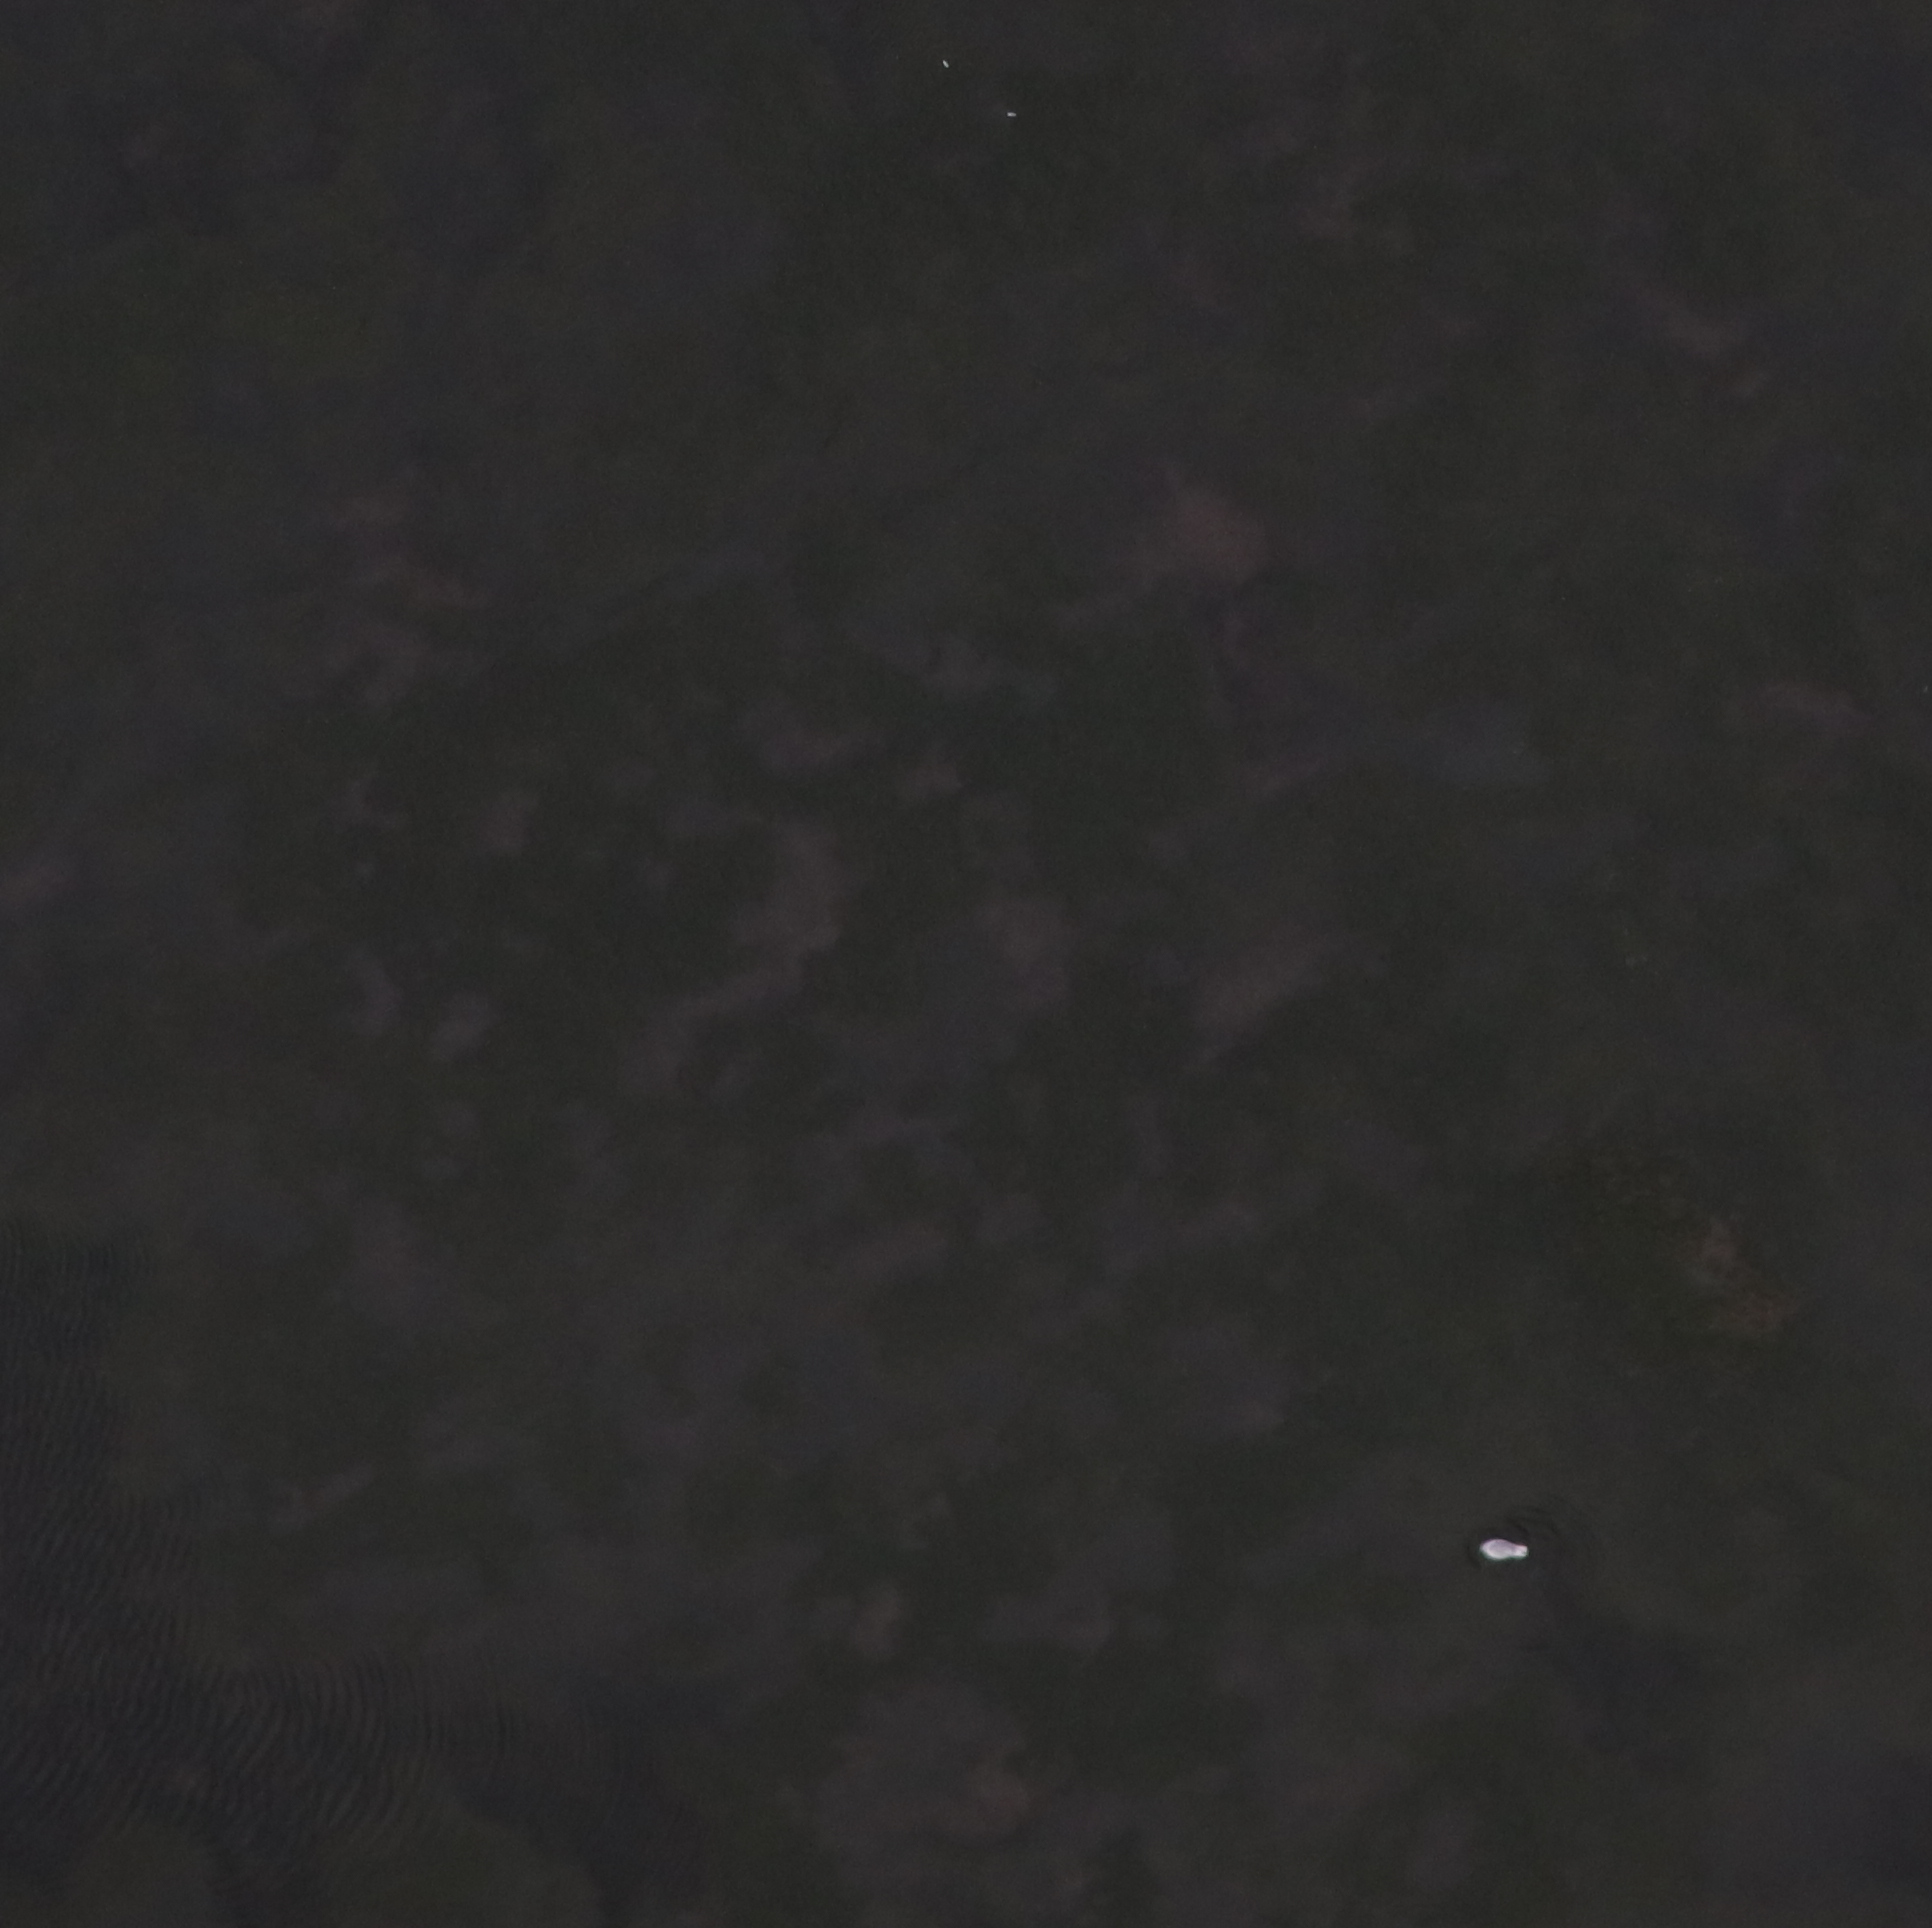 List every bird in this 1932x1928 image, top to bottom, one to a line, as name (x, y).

gull (1503, 1549)